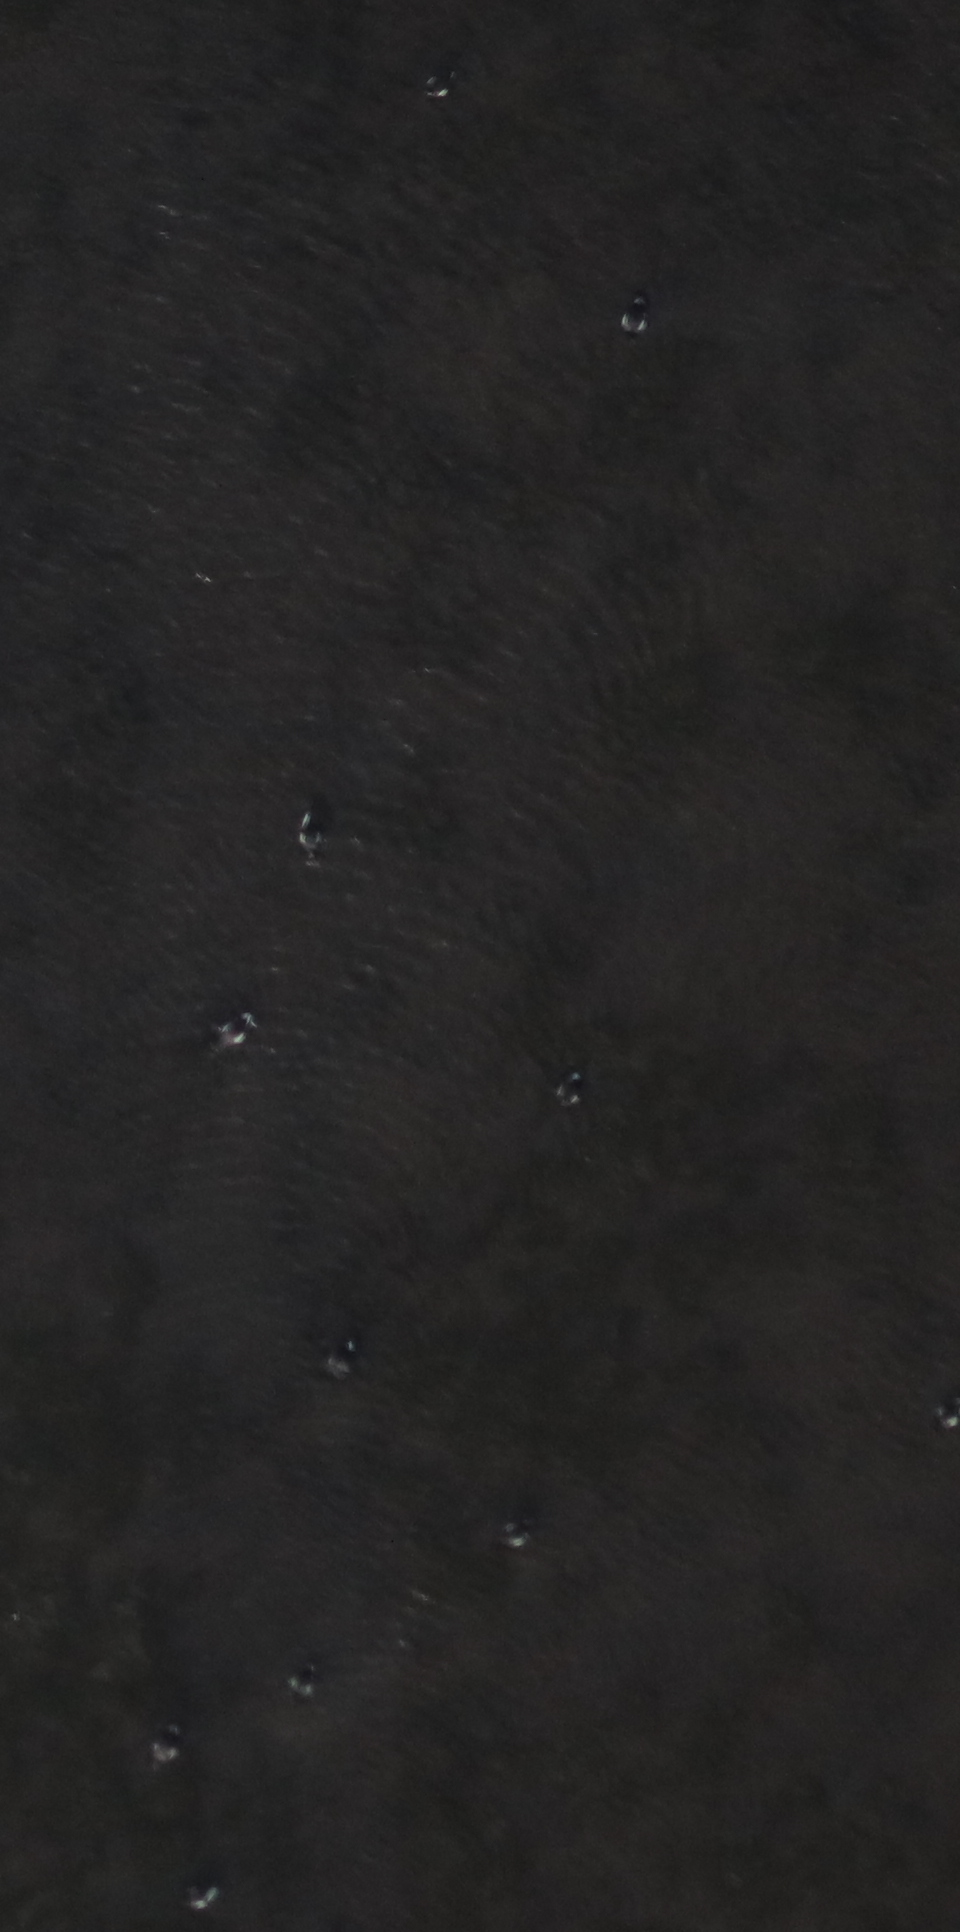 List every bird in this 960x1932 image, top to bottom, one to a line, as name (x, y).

brant (443, 83)
brant (633, 318)
brant (309, 838)
brant (233, 1030)
brant (570, 1097)
brant (337, 1358)
brant (520, 1525)
brant (297, 1683)
brant (169, 1746)
brant (203, 1899)